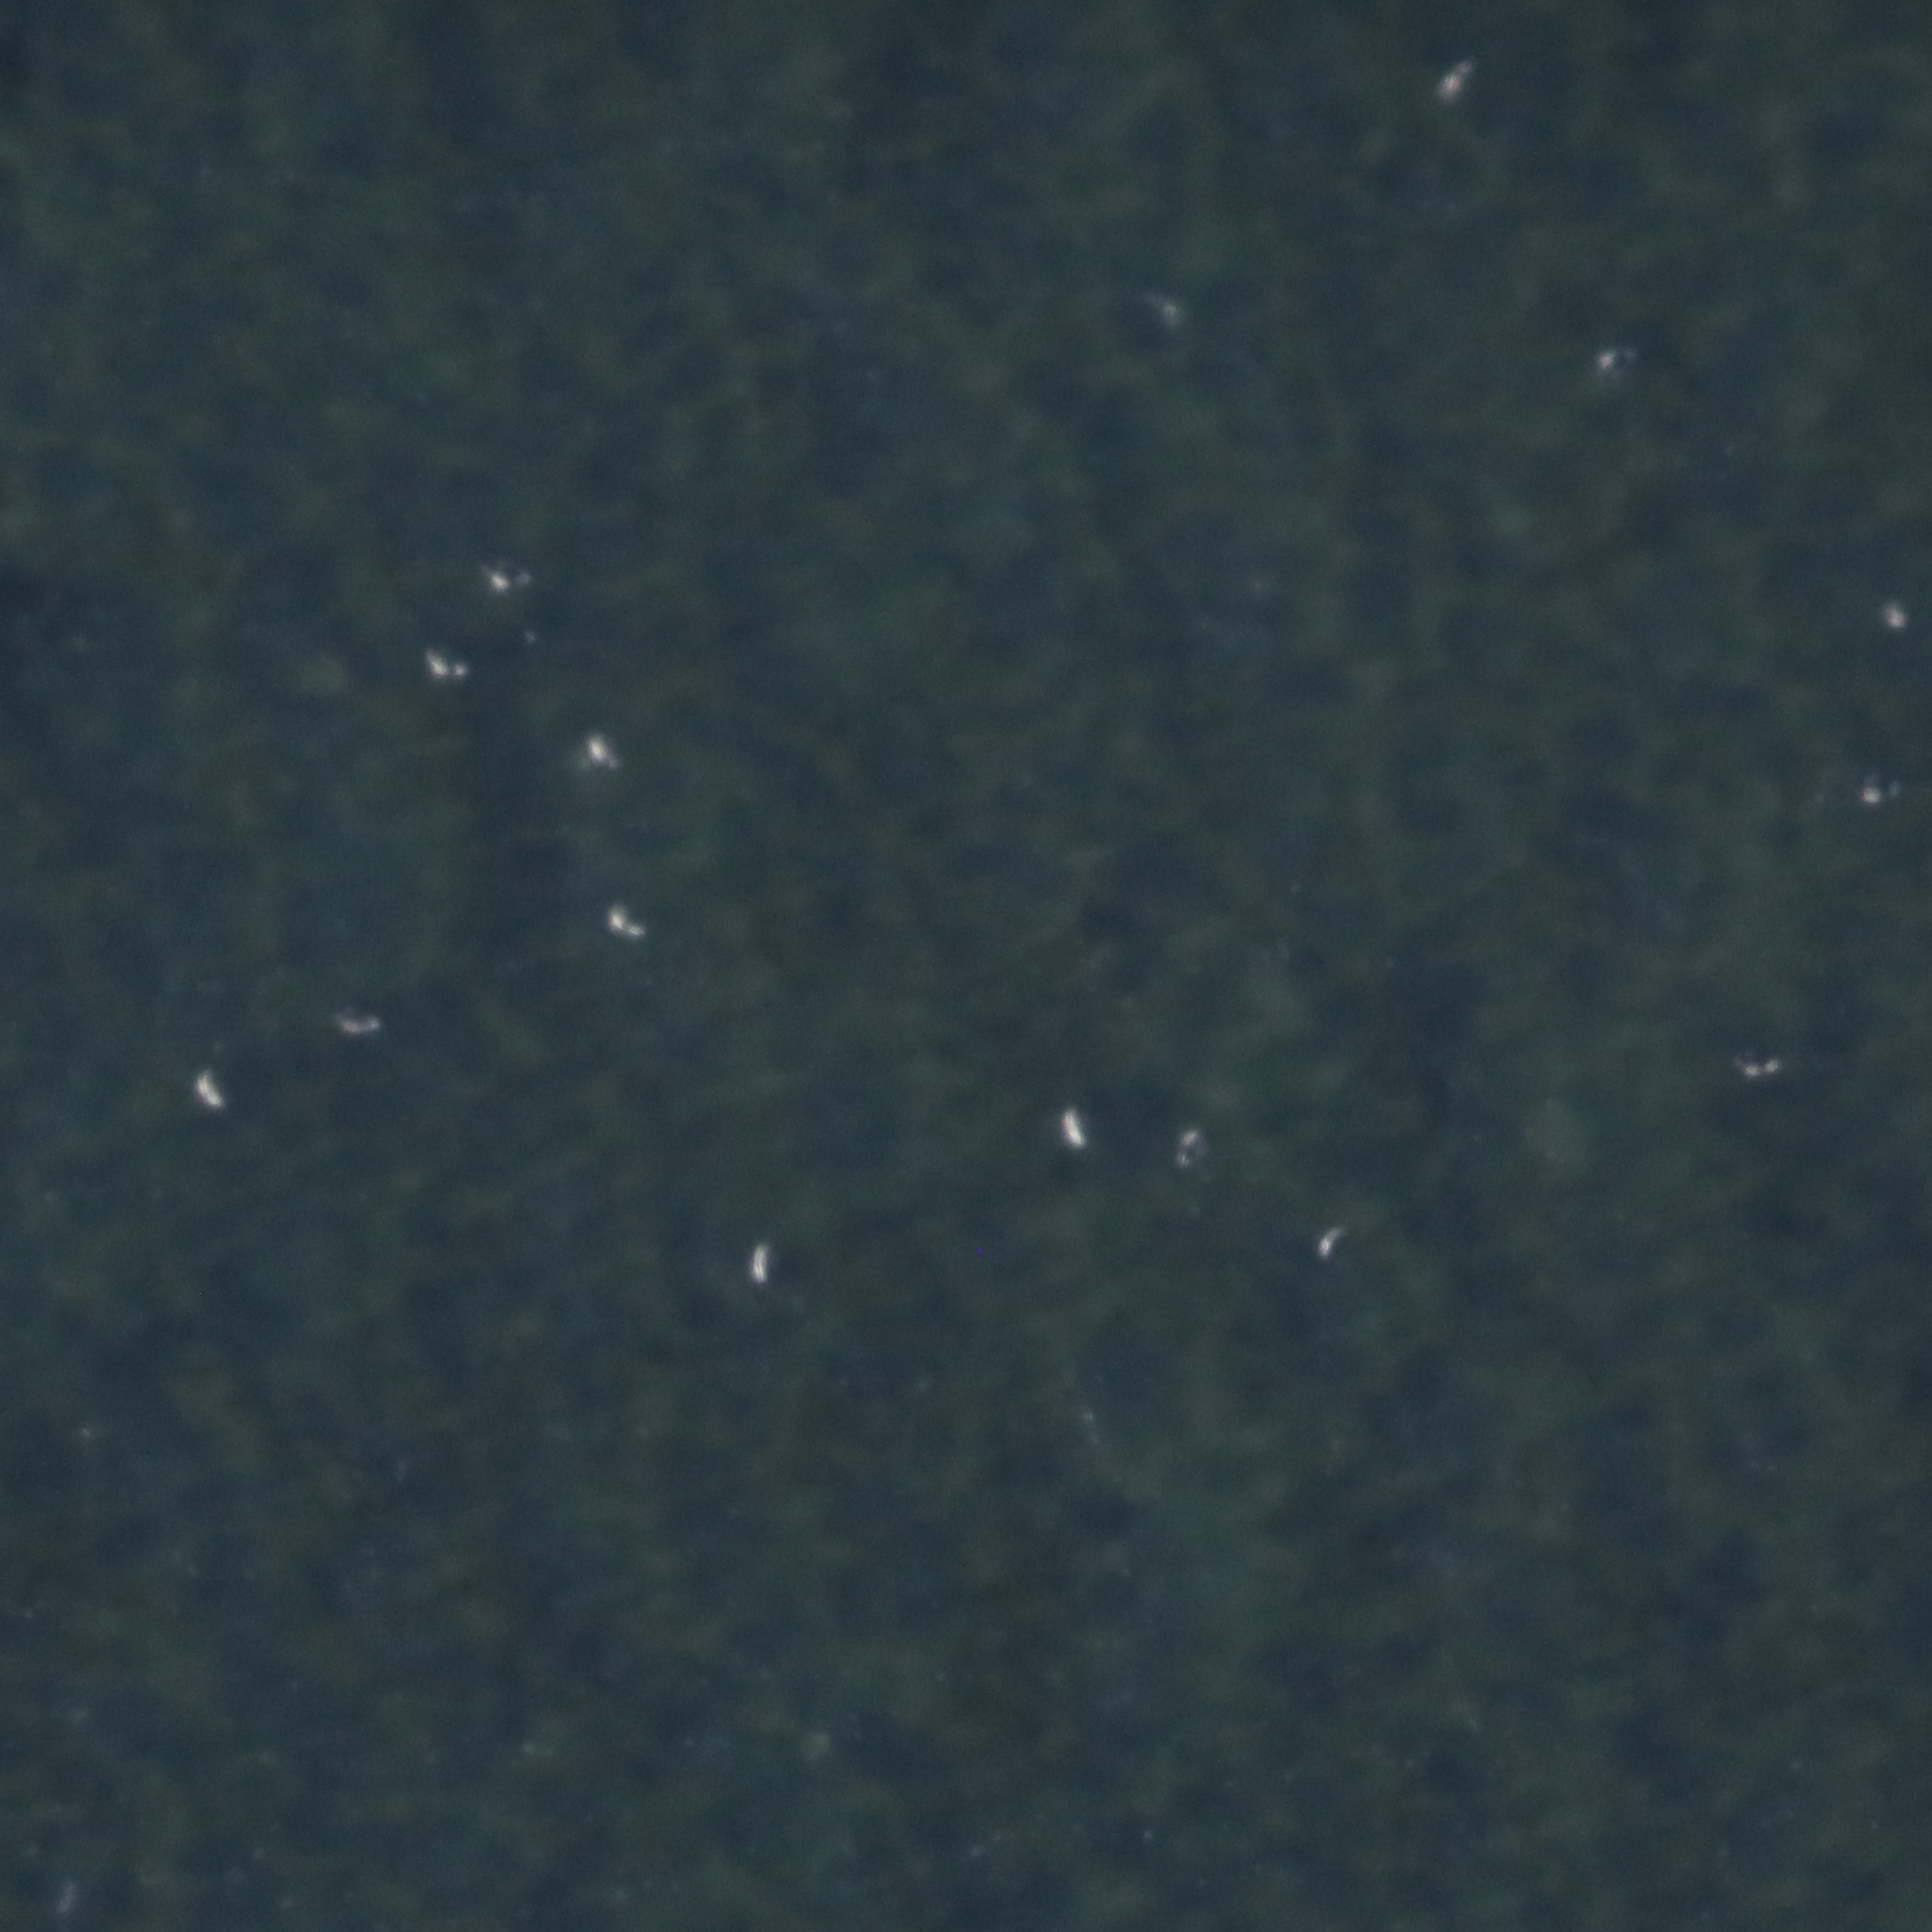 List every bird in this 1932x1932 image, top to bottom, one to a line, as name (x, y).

brant (1458, 78)
brant (1615, 367)
brant (498, 568)
brant (448, 657)
brant (598, 746)
brant (1870, 783)
brant (626, 920)
brant (357, 1016)
brant (1752, 1064)
brant (209, 1088)
brant (1073, 1131)
brant (1187, 1150)
brant (1335, 1236)
brant (760, 1263)